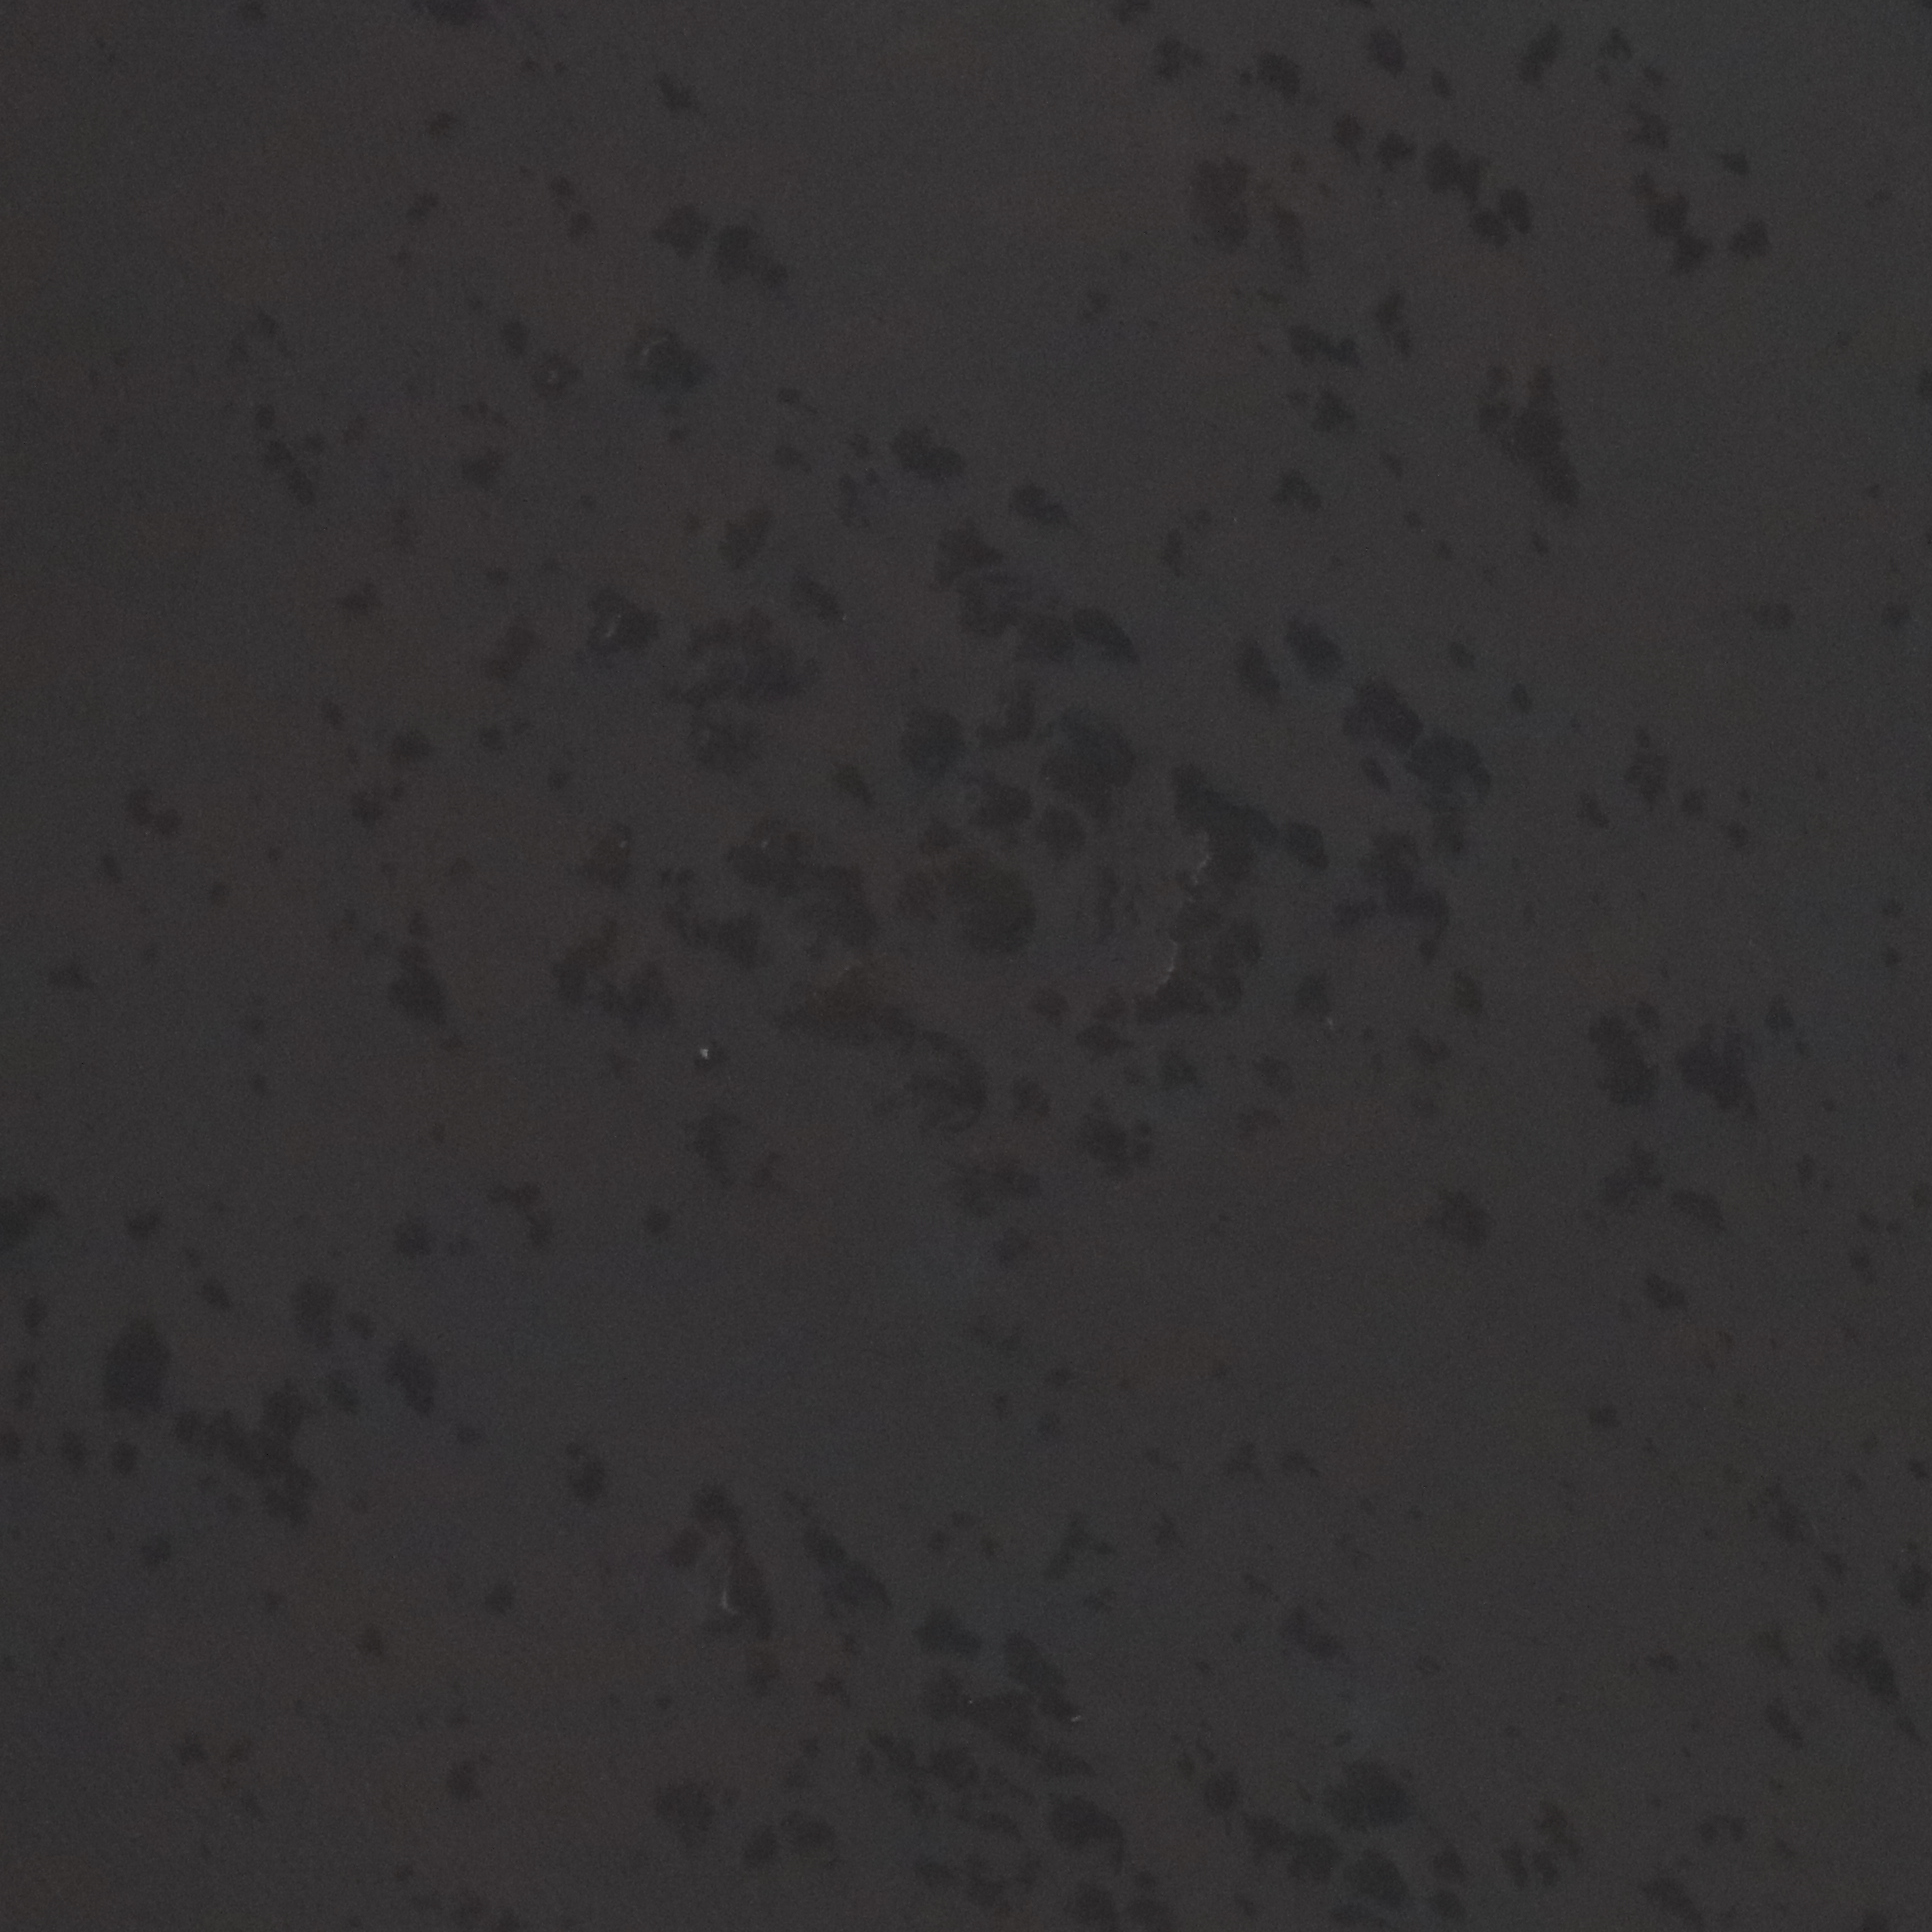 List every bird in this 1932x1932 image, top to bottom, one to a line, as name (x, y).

None